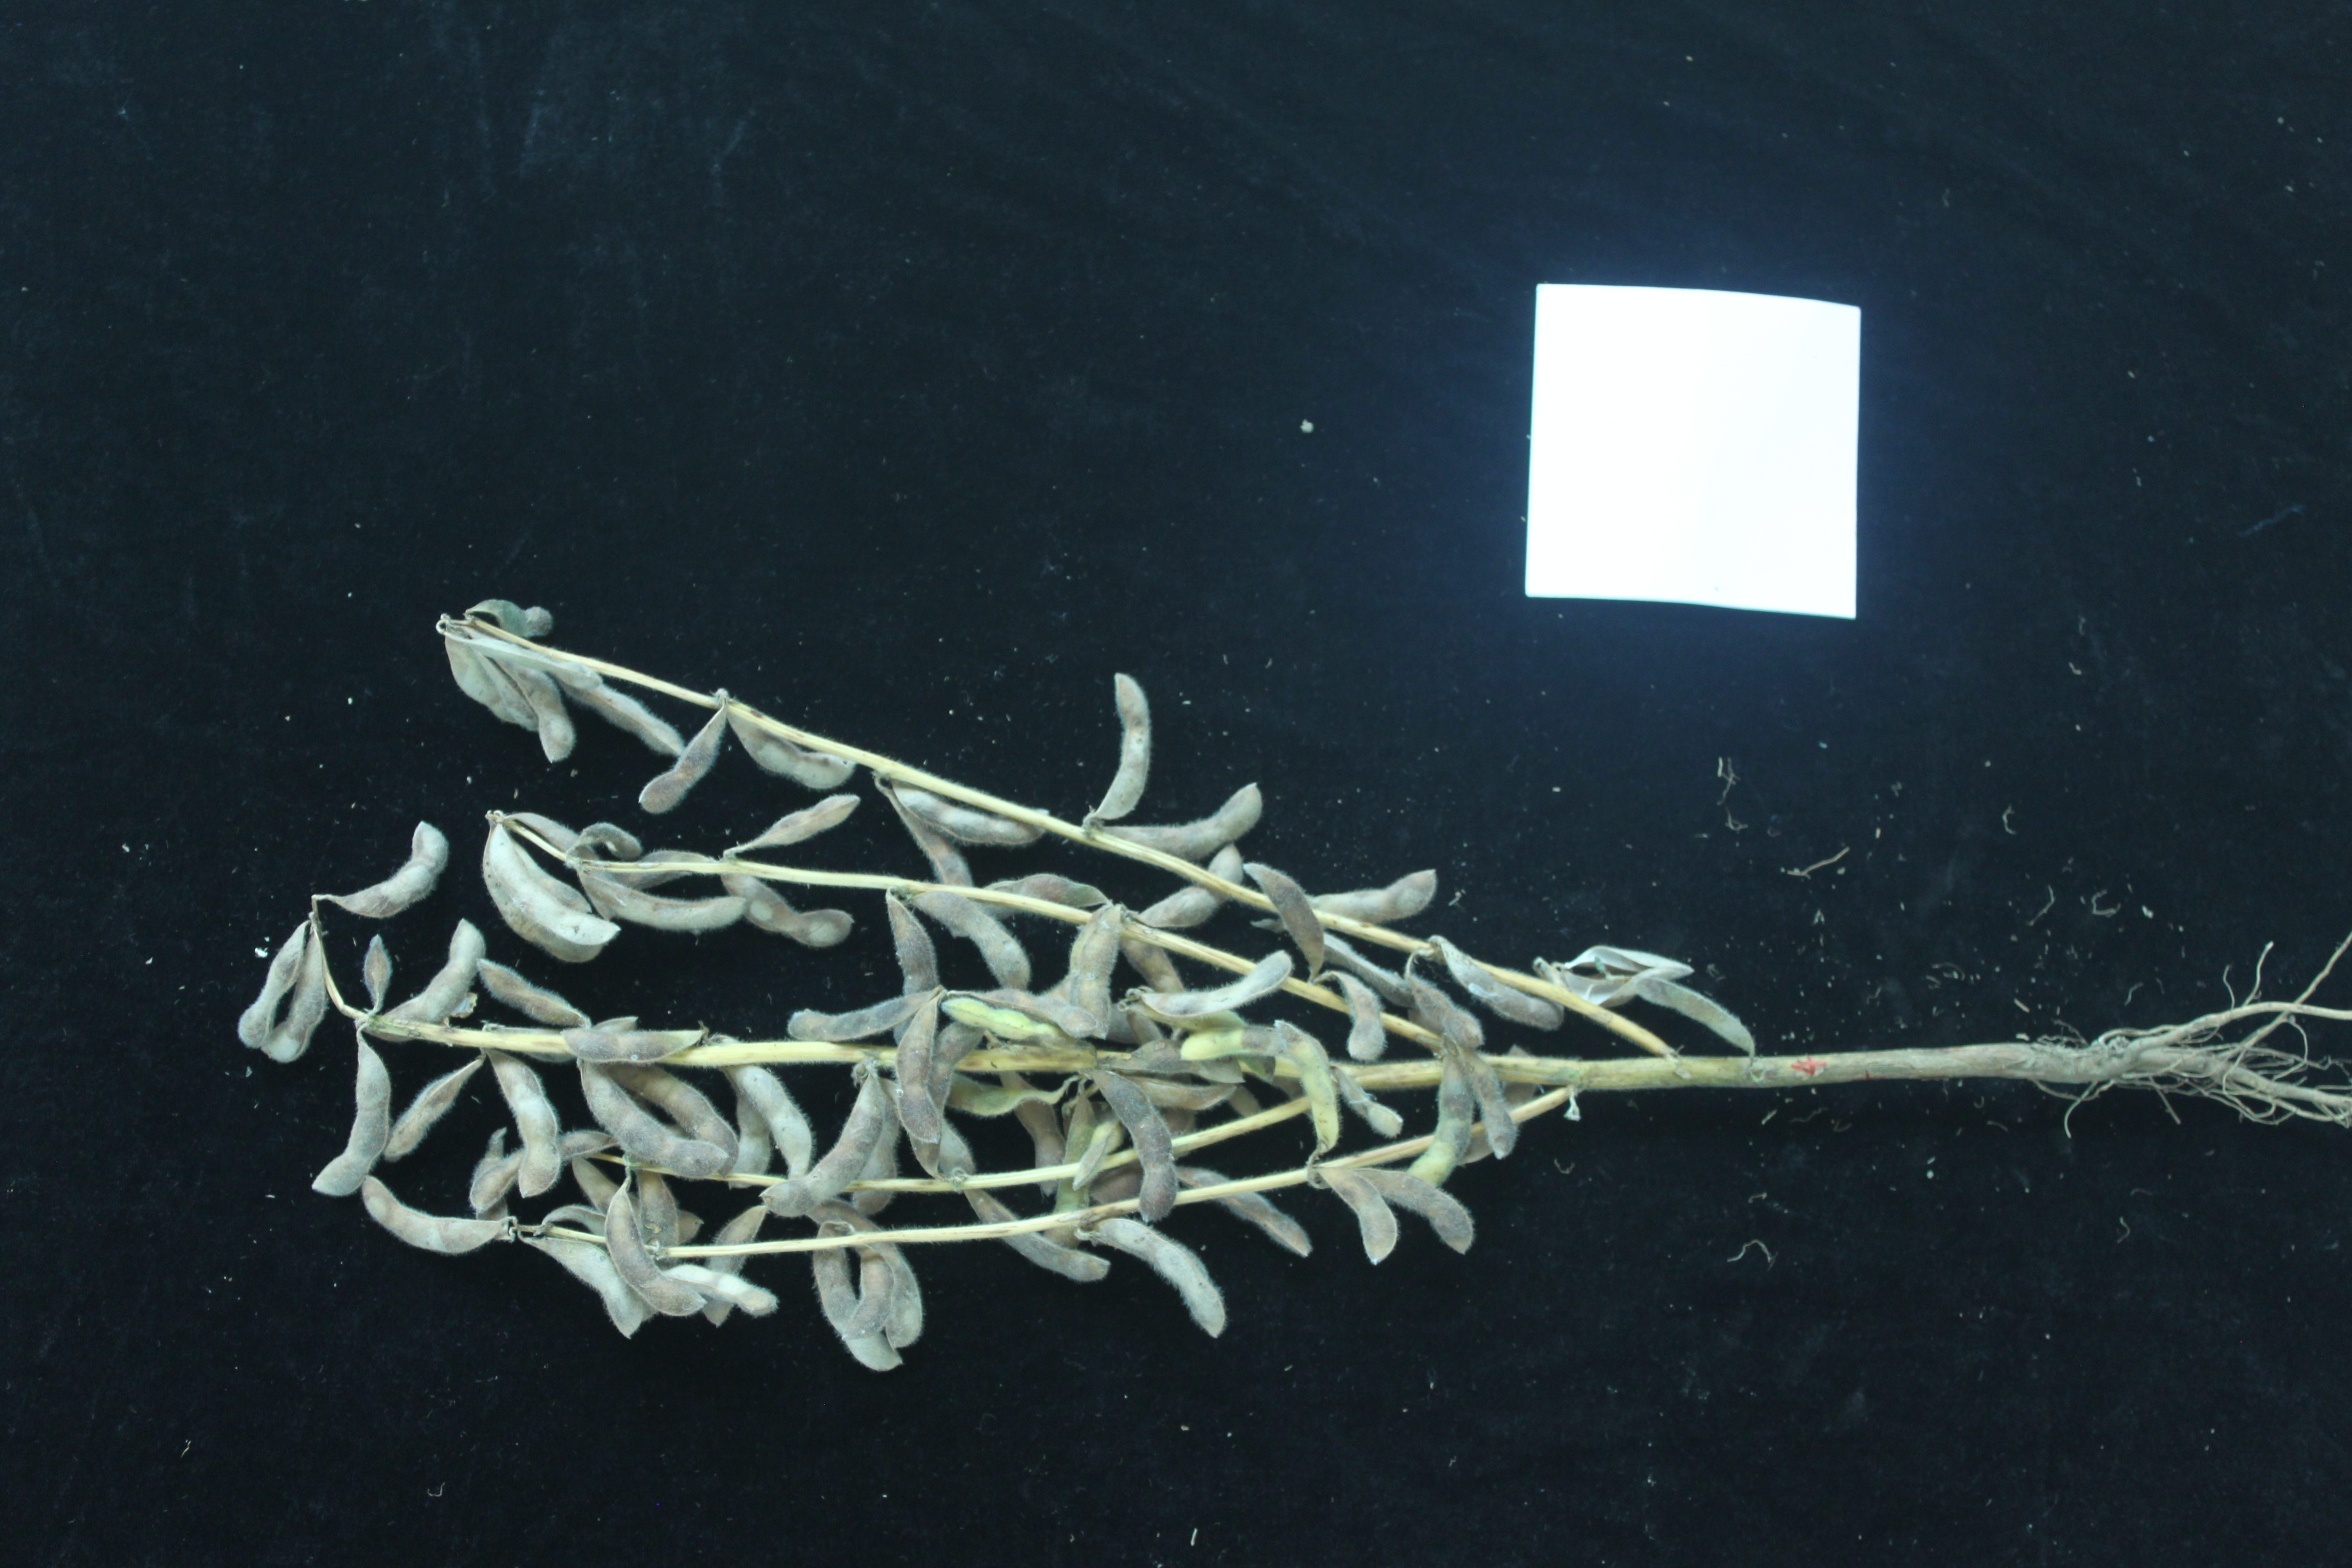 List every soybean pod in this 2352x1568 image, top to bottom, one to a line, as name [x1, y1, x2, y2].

soybean pod [468, 600, 552, 637]
soybean pod [443, 620, 540, 732]
soybean pod [452, 620, 573, 763]
soybean pod [531, 654, 686, 757]
soybean pod [1091, 673, 1150, 820]
soybean pod [724, 704, 855, 788]
soybean pod [639, 709, 725, 814]
soybean pod [896, 782, 1051, 848]
soybean pod [1093, 782, 1261, 860]
soybean pod [875, 786, 972, 936]
soybean pod [725, 795, 859, 855]
soybean pod [511, 813, 615, 917]
soybean pod [487, 819, 621, 947]
soybean pod [481, 820, 606, 963]
soybean pod [314, 822, 449, 920]
soybean pod [563, 824, 643, 861]
soybean pod [498, 825, 591, 921]
soybean pod [1132, 842, 1245, 926]
soybean pod [593, 849, 722, 892]
soybean pod [718, 857, 851, 946]
soybean pod [1235, 861, 1324, 981]
soybean pod [575, 864, 746, 932]
soybean pod [1283, 869, 1436, 924]
soybean pod [950, 874, 1109, 938]
soybean pod [886, 891, 936, 1048]
soybean pod [897, 891, 1032, 1002]
soybean pod [1112, 901, 1192, 1010]
soybean pod [1066, 904, 1119, 1038]
soybean pod [256, 917, 327, 1064]
soybean pod [359, 918, 485, 1042]
soybean pod [238, 921, 305, 1047]
soybean pod [1259, 921, 1409, 1006]
soybean pod [362, 934, 393, 1018]
soybean pod [1434, 937, 1565, 1029]
soybean pod [1537, 947, 1695, 1005]
soybean pod [1140, 952, 1295, 1016]
soybean pod [1404, 954, 1483, 1045]
soybean pod [476, 961, 593, 1028]
soybean pod [1313, 971, 1384, 1061]
soybean pod [1568, 978, 1757, 1055]
soybean pod [788, 989, 945, 1040]
soybean pod [955, 990, 1098, 1039]
soybean pod [895, 995, 940, 1146]
soybean pod [940, 996, 1099, 1066]
soybean pod [1131, 1009, 1194, 1160]
soybean pod [912, 1012, 989, 1176]
soybean pod [1273, 1016, 1339, 1157]
soybean pod [488, 1018, 638, 1061]
soybean pod [558, 1027, 706, 1064]
soybean pod [1182, 1027, 1319, 1060]
soybean pod [1448, 1027, 1518, 1158]
soybean pod [311, 1034, 390, 1197]
soybean pod [702, 1035, 811, 1184]
soybean pod [709, 1036, 773, 1188]
soybean pod [993, 1040, 1070, 1195]
soybean pod [1126, 1043, 1246, 1087]
soybean pod [1436, 1044, 1540, 1167]
soybean pod [1388, 1045, 1474, 1204]
soybean pod [483, 1046, 561, 1196]
soybean pod [587, 1047, 744, 1175]
soybean pod [381, 1057, 483, 1160]
soybean pod [759, 1057, 885, 1217]
soybean pod [914, 1058, 1063, 1119]
soybean pod [852, 1059, 904, 1217]
soybean pod [1326, 1064, 1401, 1136]
soybean pod [1081, 1071, 1176, 1223]
soybean pod [1097, 1075, 1237, 1111]
soybean pod [893, 1078, 973, 1182]
soybean pod [1042, 1086, 1094, 1250]
soybean pod [1075, 1104, 1125, 1192]
soybean pod [472, 1129, 515, 1244]
soybean pod [467, 1132, 626, 1211]
soybean pod [631, 1149, 680, 1270]
soybean pod [571, 1151, 701, 1244]
soybean pod [1159, 1164, 1312, 1255]
soybean pod [1312, 1166, 1473, 1256]
soybean pod [1315, 1166, 1399, 1264]
soybean pod [1088, 1167, 1145, 1205]
soybean pod [955, 1170, 1110, 1280]
soybean pod [359, 1174, 514, 1254]
soybean pod [602, 1179, 708, 1317]
soybean pod [829, 1196, 893, 1338]
soybean pod [802, 1203, 921, 1347]
soybean pod [539, 1206, 666, 1267]
soybean pod [700, 1206, 769, 1324]
soybean pod [1073, 1217, 1223, 1338]
soybean pod [812, 1224, 902, 1371]
soybean pod [523, 1239, 643, 1338]
soybean pod [657, 1266, 778, 1314]